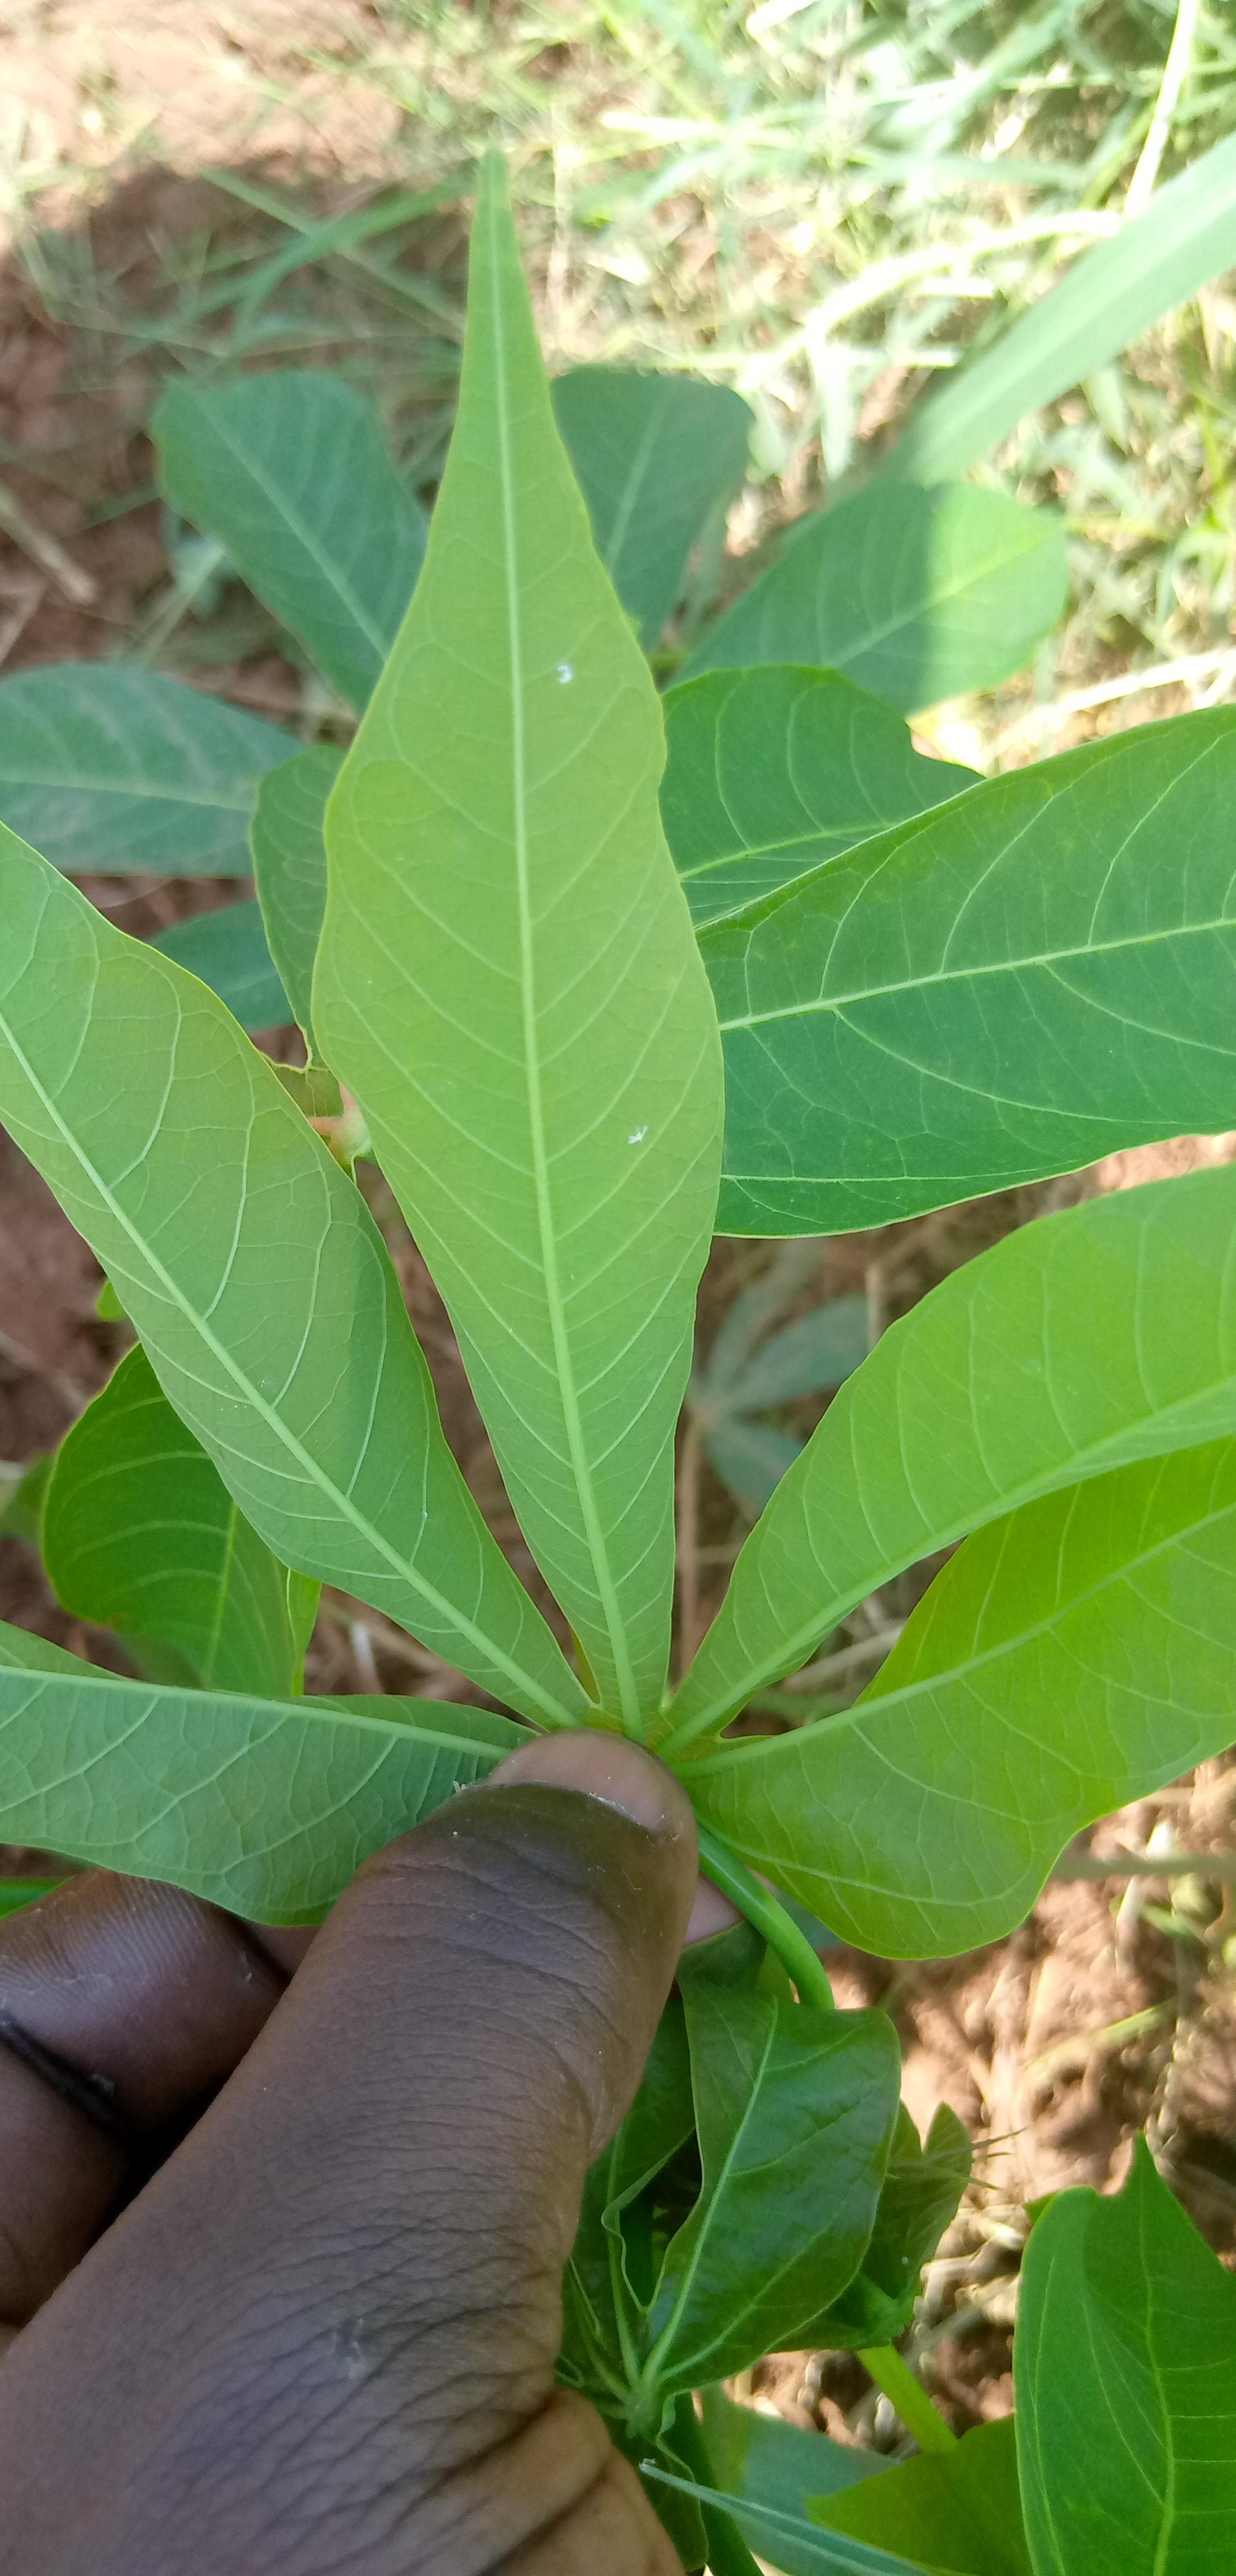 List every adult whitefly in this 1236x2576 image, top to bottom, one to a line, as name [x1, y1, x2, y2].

whitefly [553, 661, 575, 686]
whitefly [626, 1122, 651, 1146]